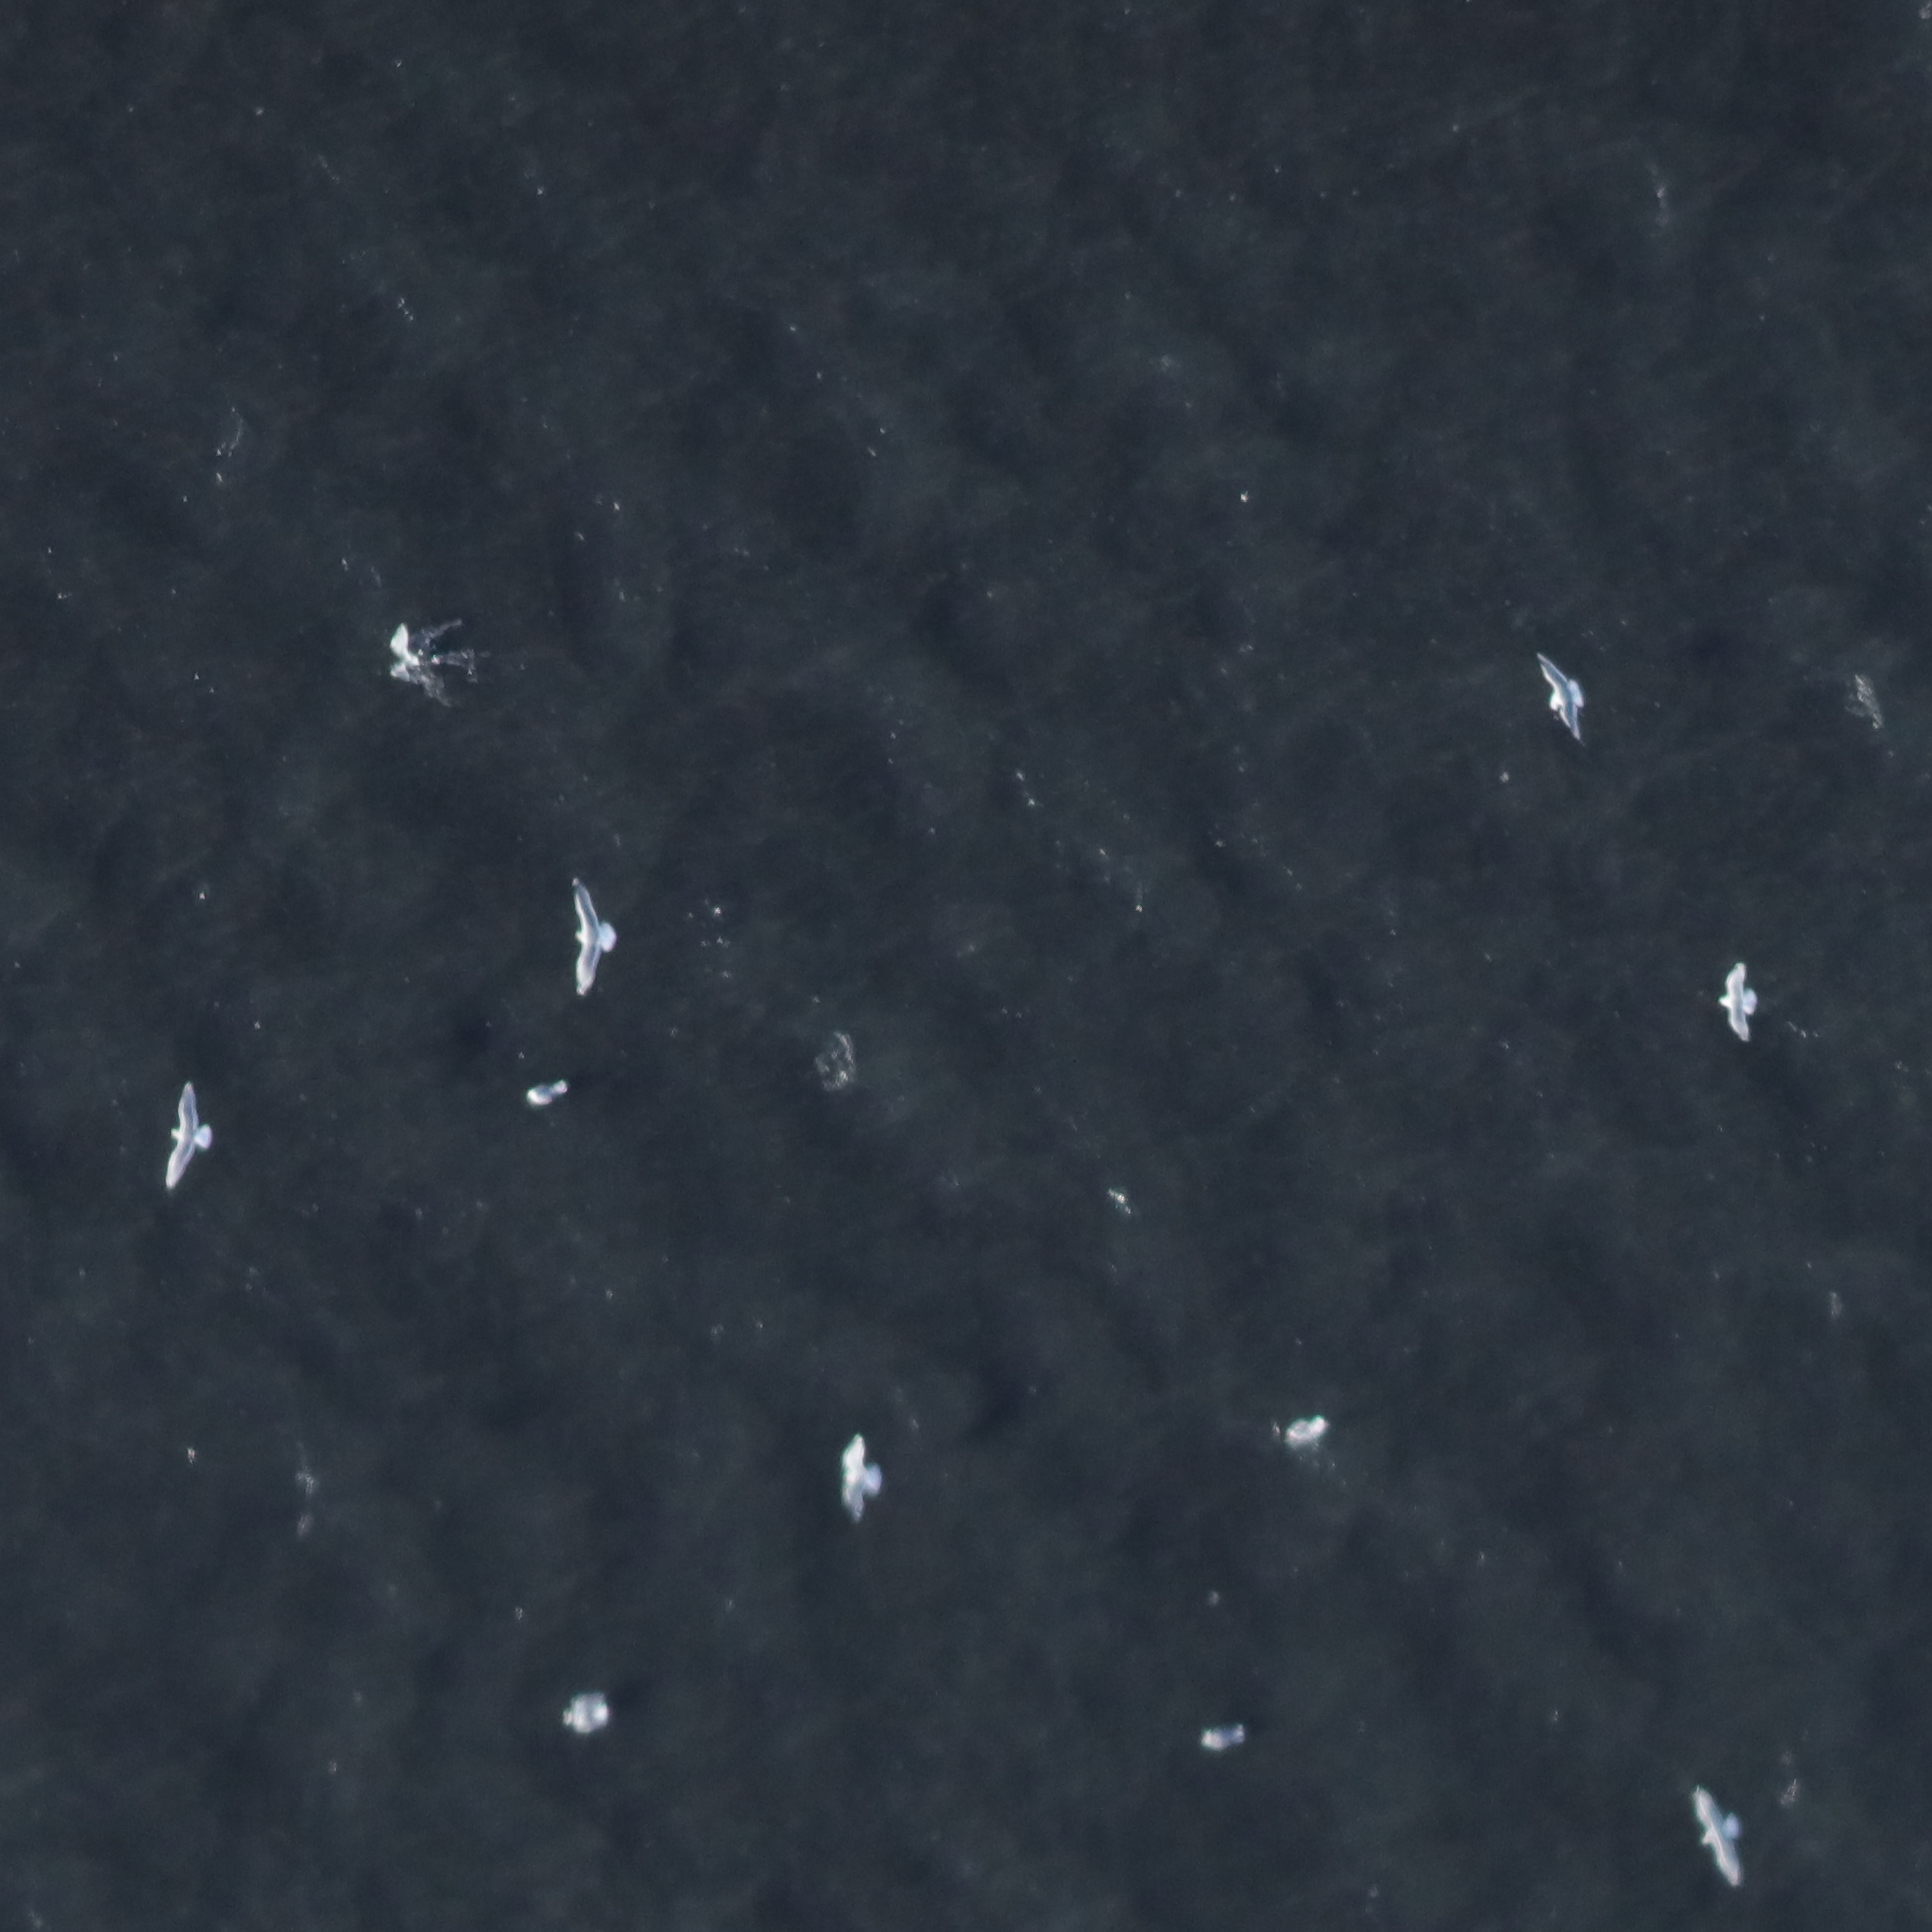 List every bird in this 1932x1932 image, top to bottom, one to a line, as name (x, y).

gull (412, 660)
gull (1561, 701)
gull (594, 944)
gull (1741, 1006)
gull (546, 1088)
gull (190, 1127)
gull (1307, 1424)
gull (861, 1478)
gull (588, 1717)
gull (1213, 1729)
gull (1723, 1838)